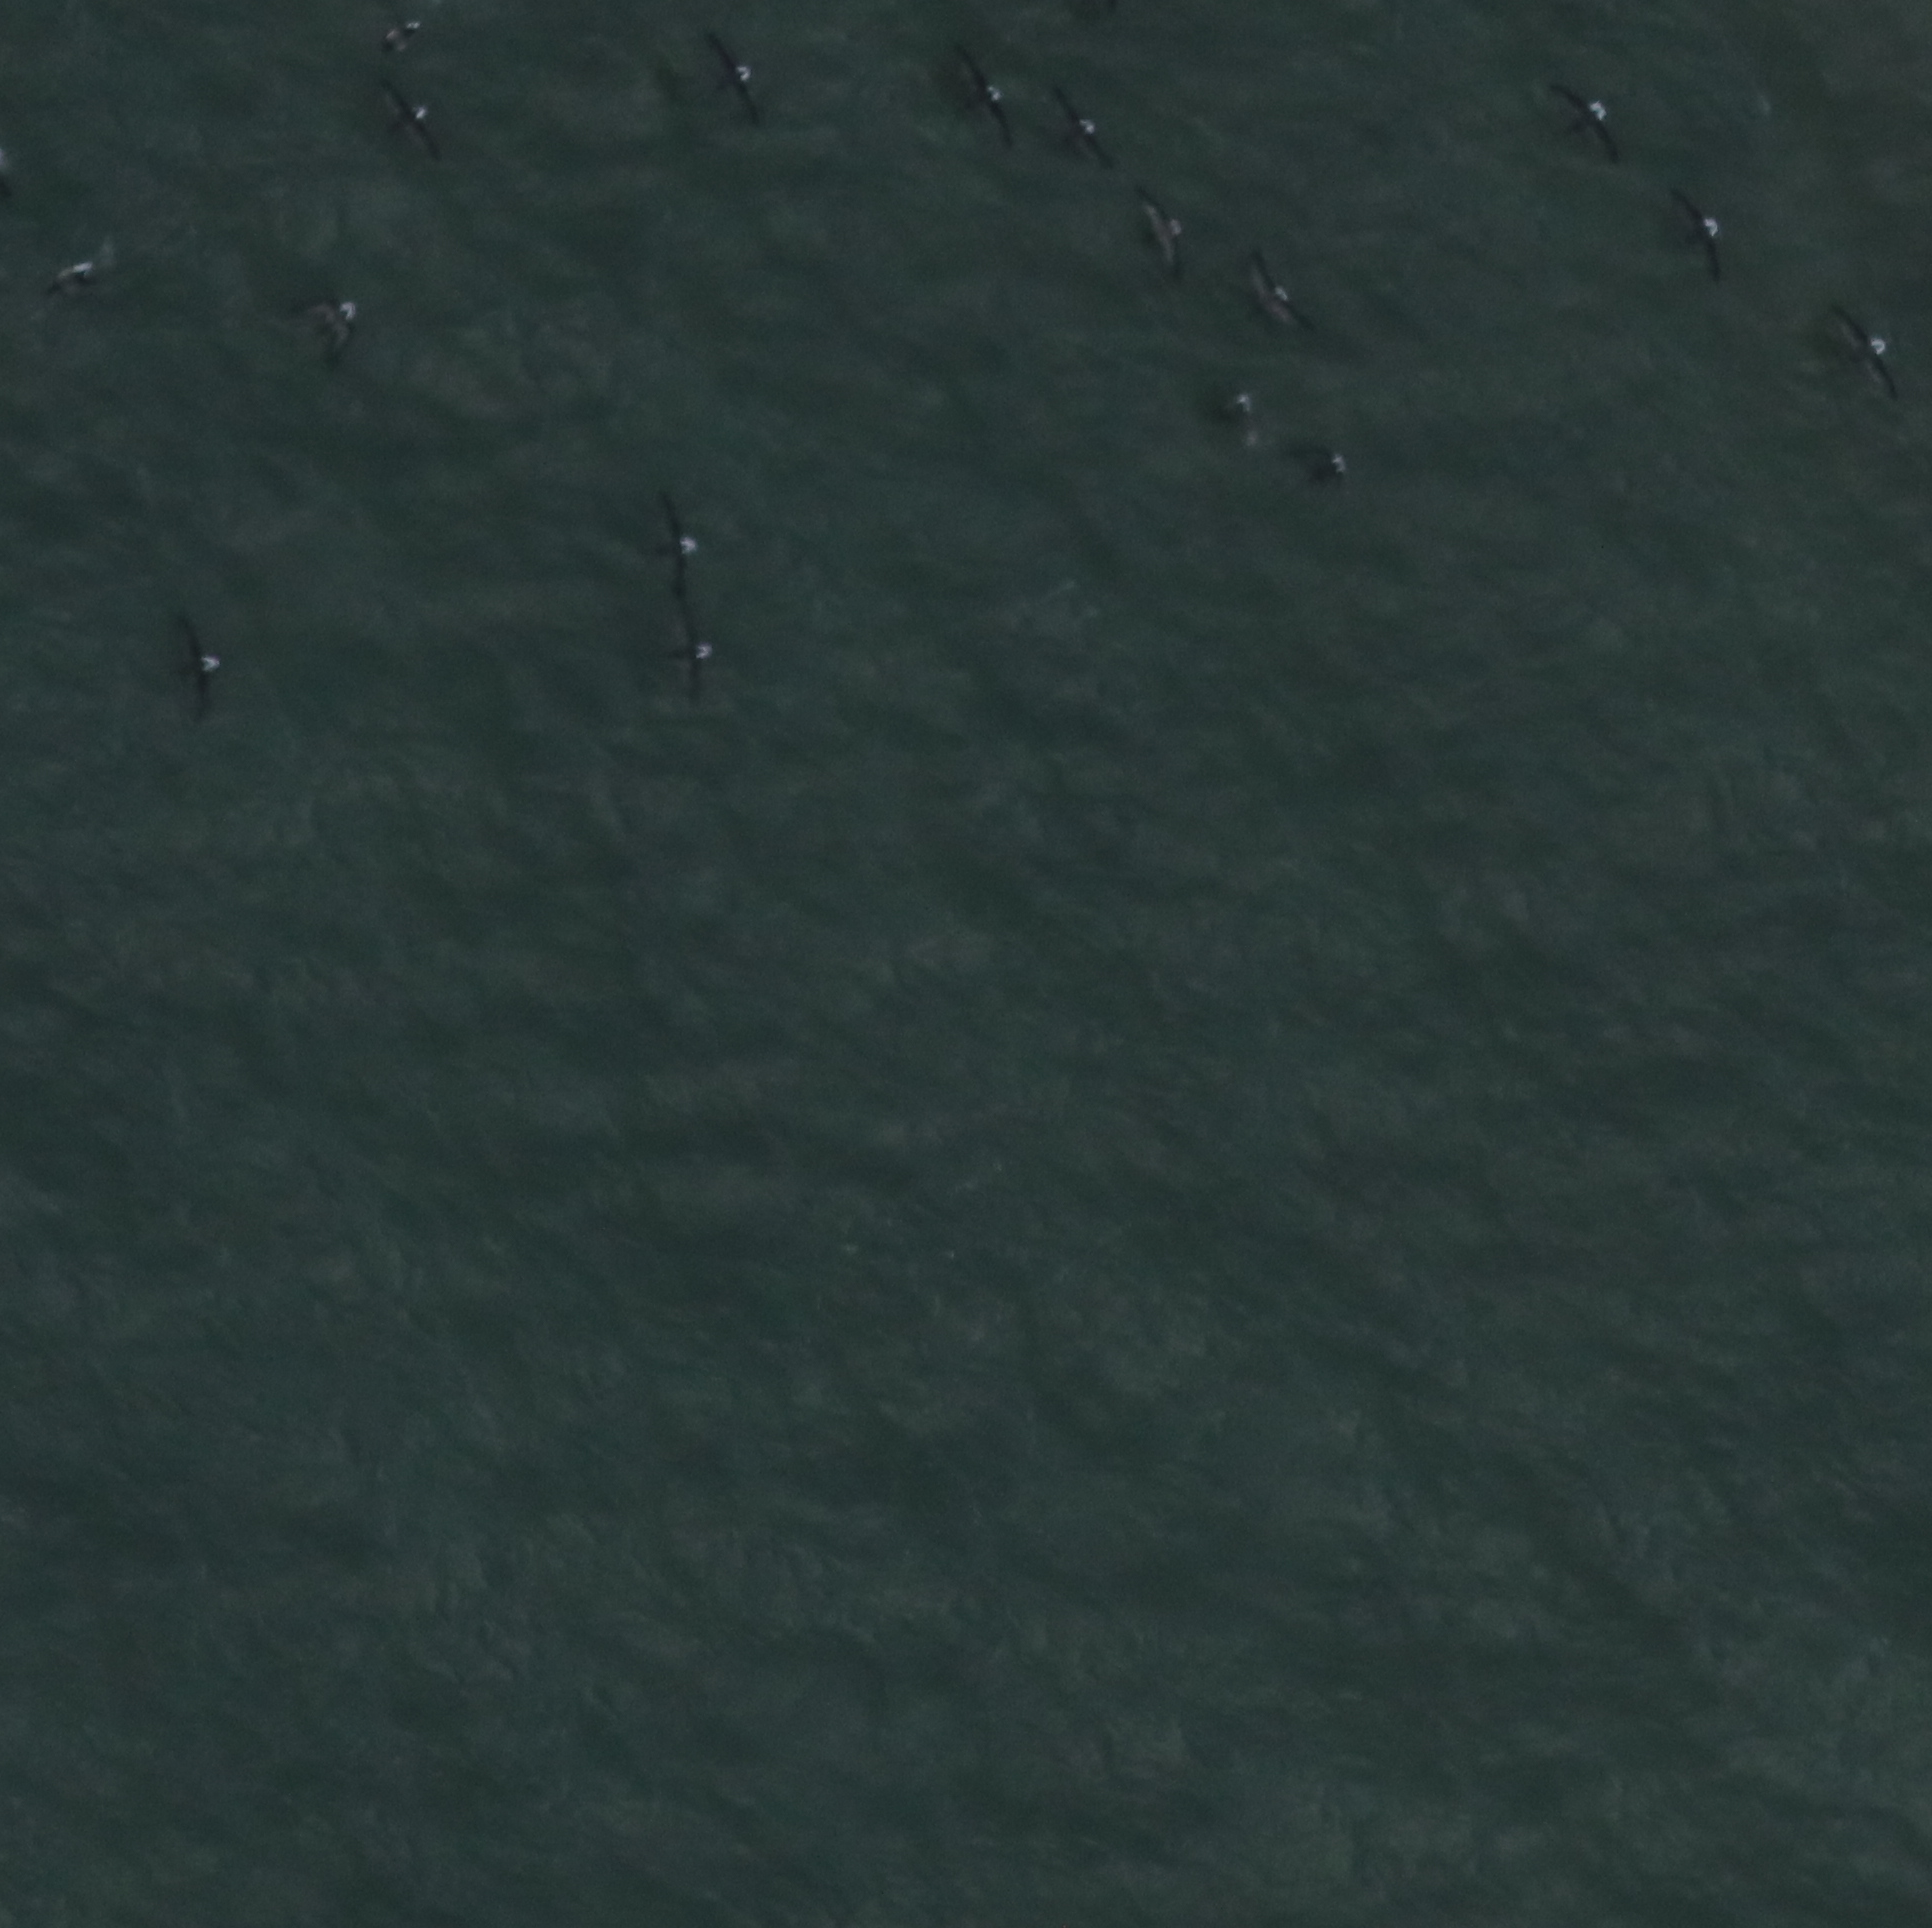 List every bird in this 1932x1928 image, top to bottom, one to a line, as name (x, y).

brant (395, 36)
brant (735, 78)
brant (984, 102)
brant (1586, 113)
brant (410, 122)
brant (1082, 133)
brant (1169, 223)
brant (1696, 229)
brant (71, 278)
brant (1278, 297)
brant (334, 323)
brant (1867, 351)
brant (1231, 408)
brant (1331, 468)
brant (679, 544)
brant (688, 651)
brant (189, 663)